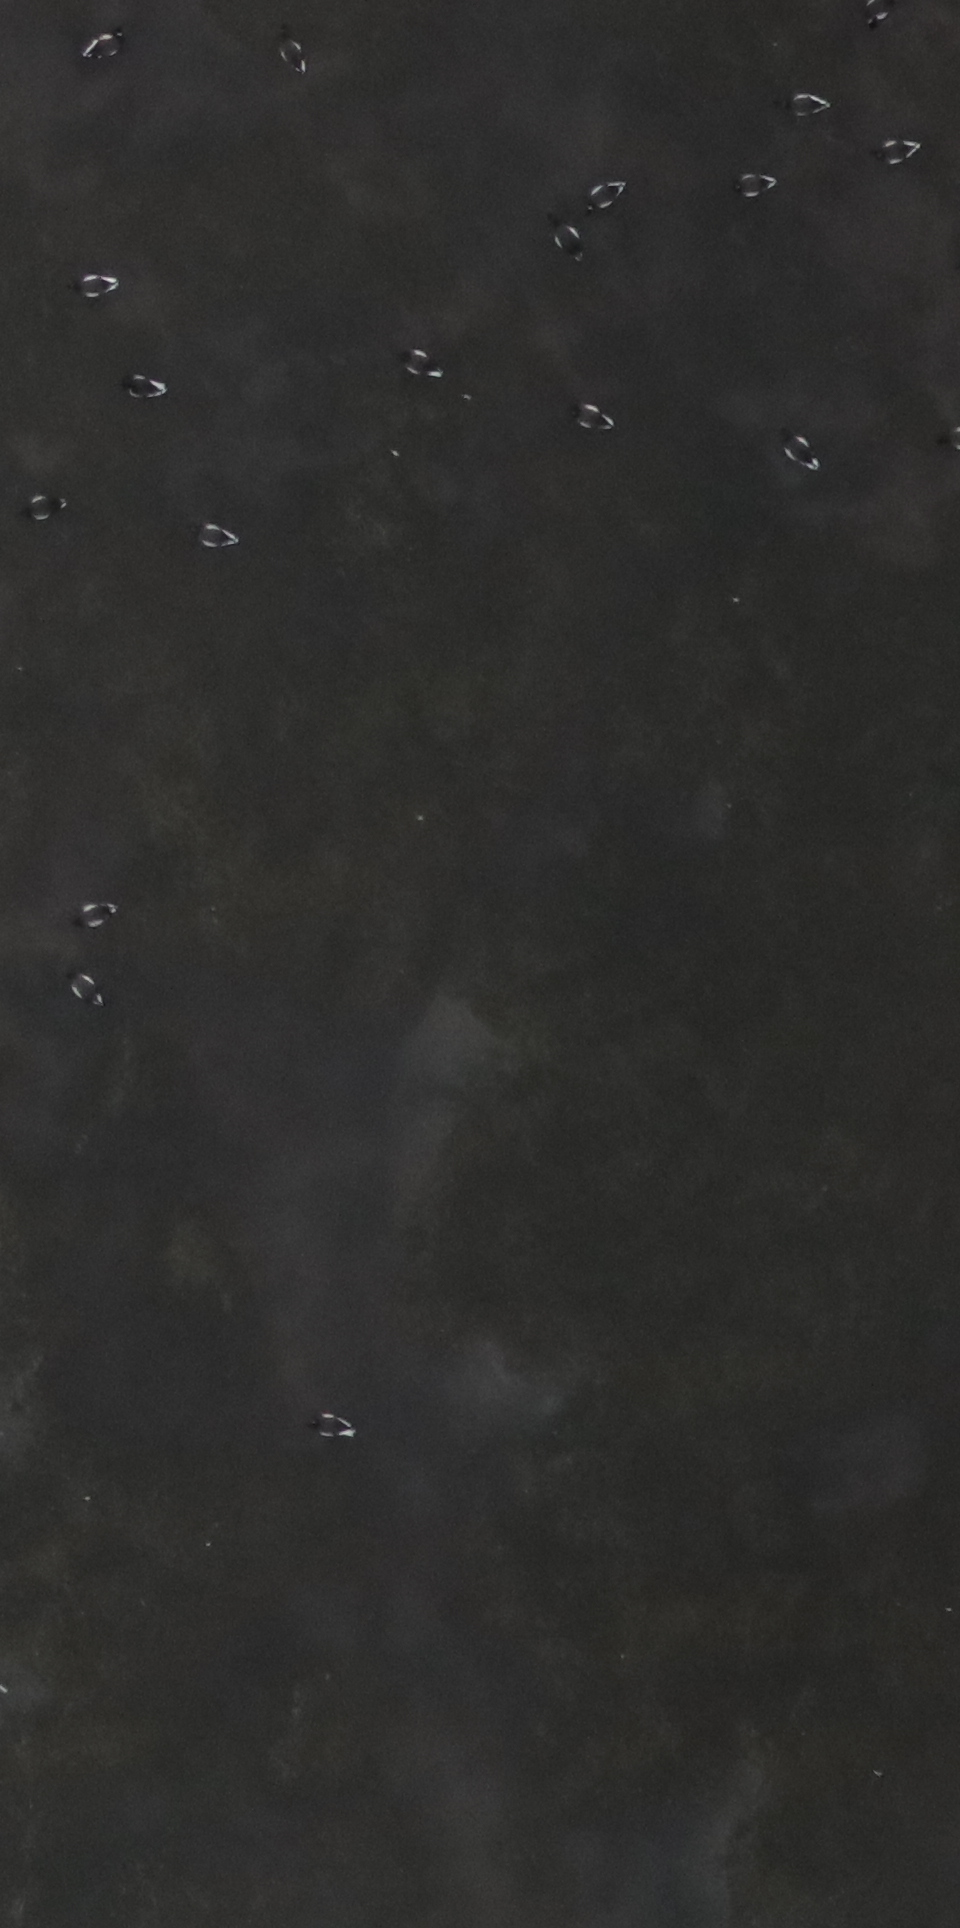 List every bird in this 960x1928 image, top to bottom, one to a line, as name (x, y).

brant (881, 9)
brant (105, 46)
brant (292, 54)
brant (805, 106)
brant (895, 153)
brant (751, 184)
brant (603, 196)
brant (566, 239)
brant (95, 287)
brant (421, 365)
brant (145, 387)
brant (591, 417)
brant (801, 451)
brant (43, 505)
brant (213, 534)
brant (96, 914)
brant (86, 988)
brant (332, 1425)